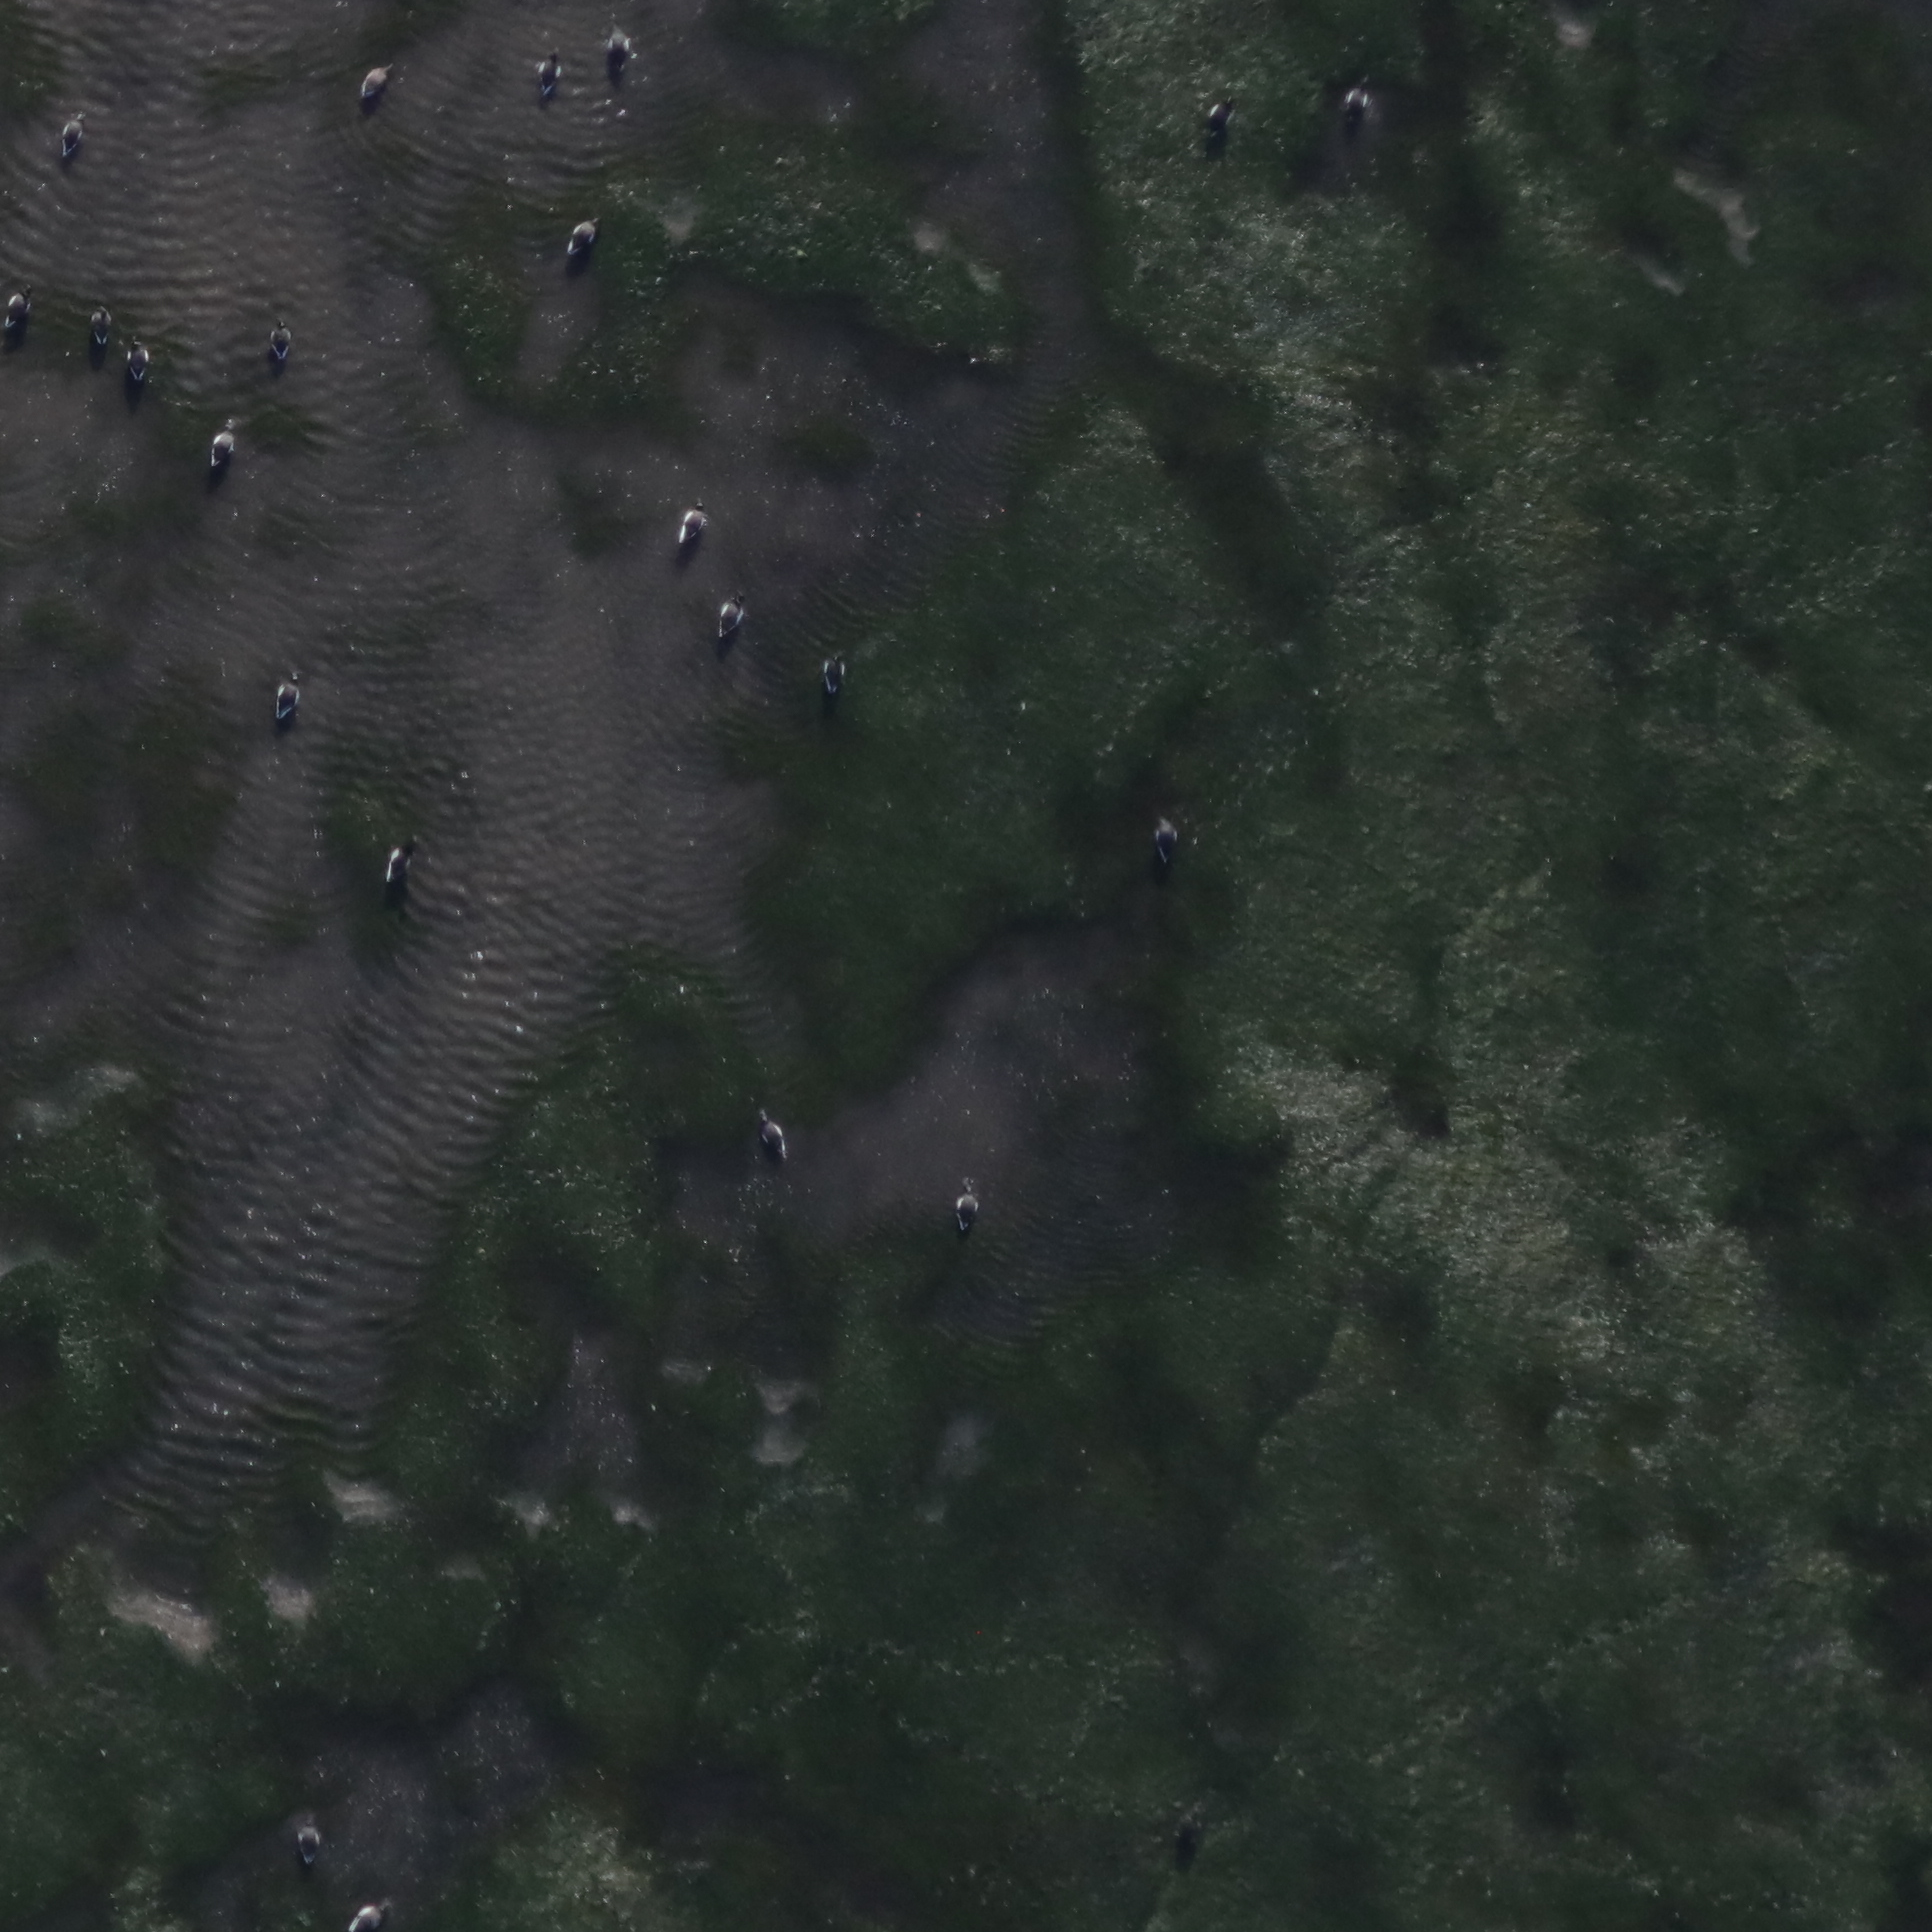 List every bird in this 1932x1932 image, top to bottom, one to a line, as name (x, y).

brant (618, 49)
brant (551, 72)
brant (377, 80)
brant (1359, 102)
brant (1219, 115)
brant (74, 130)
brant (585, 235)
brant (17, 307)
brant (103, 325)
brant (281, 334)
brant (139, 360)
brant (225, 442)
brant (693, 523)
brant (732, 615)
brant (836, 672)
brant (288, 697)
brant (1166, 835)
brant (400, 863)
brant (769, 1135)
brant (967, 1207)
brant (307, 1832)
brant (369, 1919)